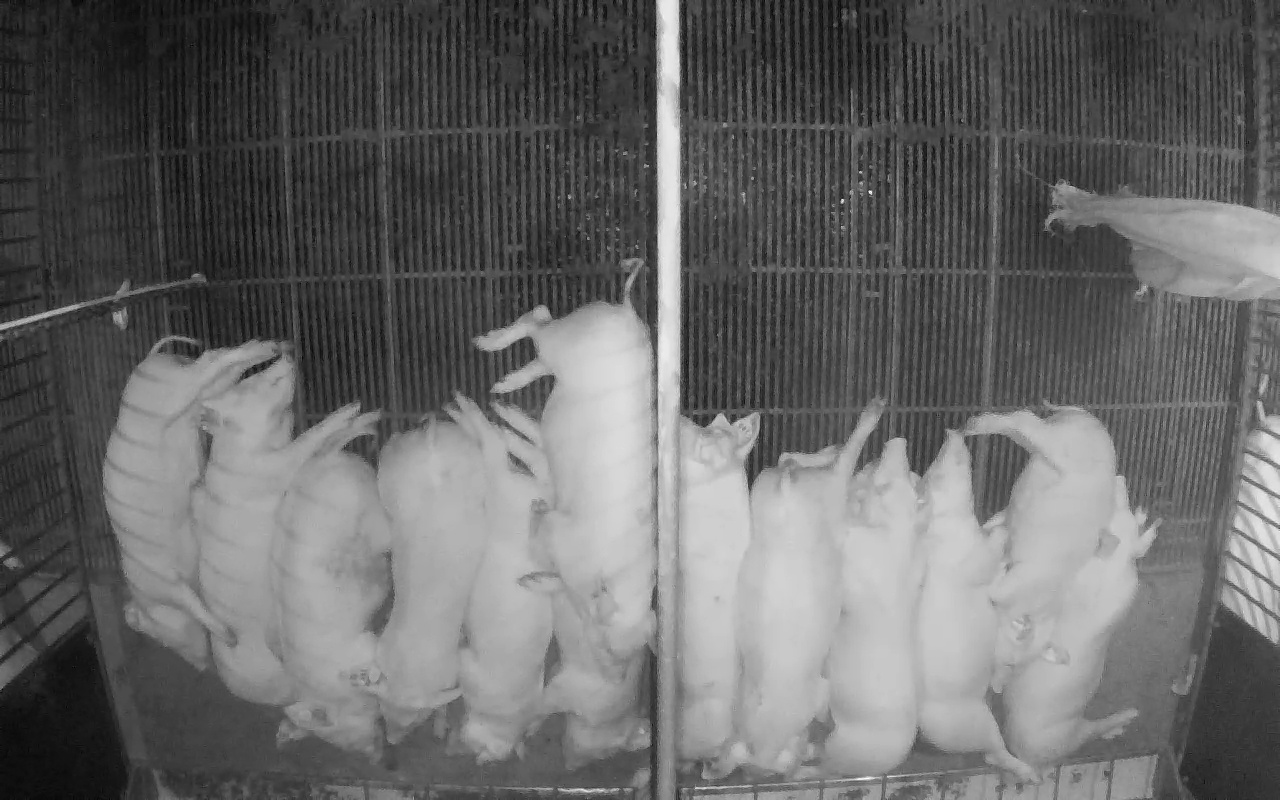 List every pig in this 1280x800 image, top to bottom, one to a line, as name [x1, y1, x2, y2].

pig [471, 256, 661, 684]
pig [102, 334, 294, 676]
pig [193, 349, 385, 705]
pig [1221, 375, 1280, 643]
pig [442, 387, 553, 767]
pig [702, 394, 890, 781]
pig [489, 399, 650, 773]
pig [957, 402, 1118, 695]
pig [680, 407, 764, 772]
pig [337, 412, 486, 745]
pig [273, 426, 394, 766]
pig [909, 427, 1048, 788]
pig [783, 437, 934, 783]
pig [1002, 473, 1166, 764]